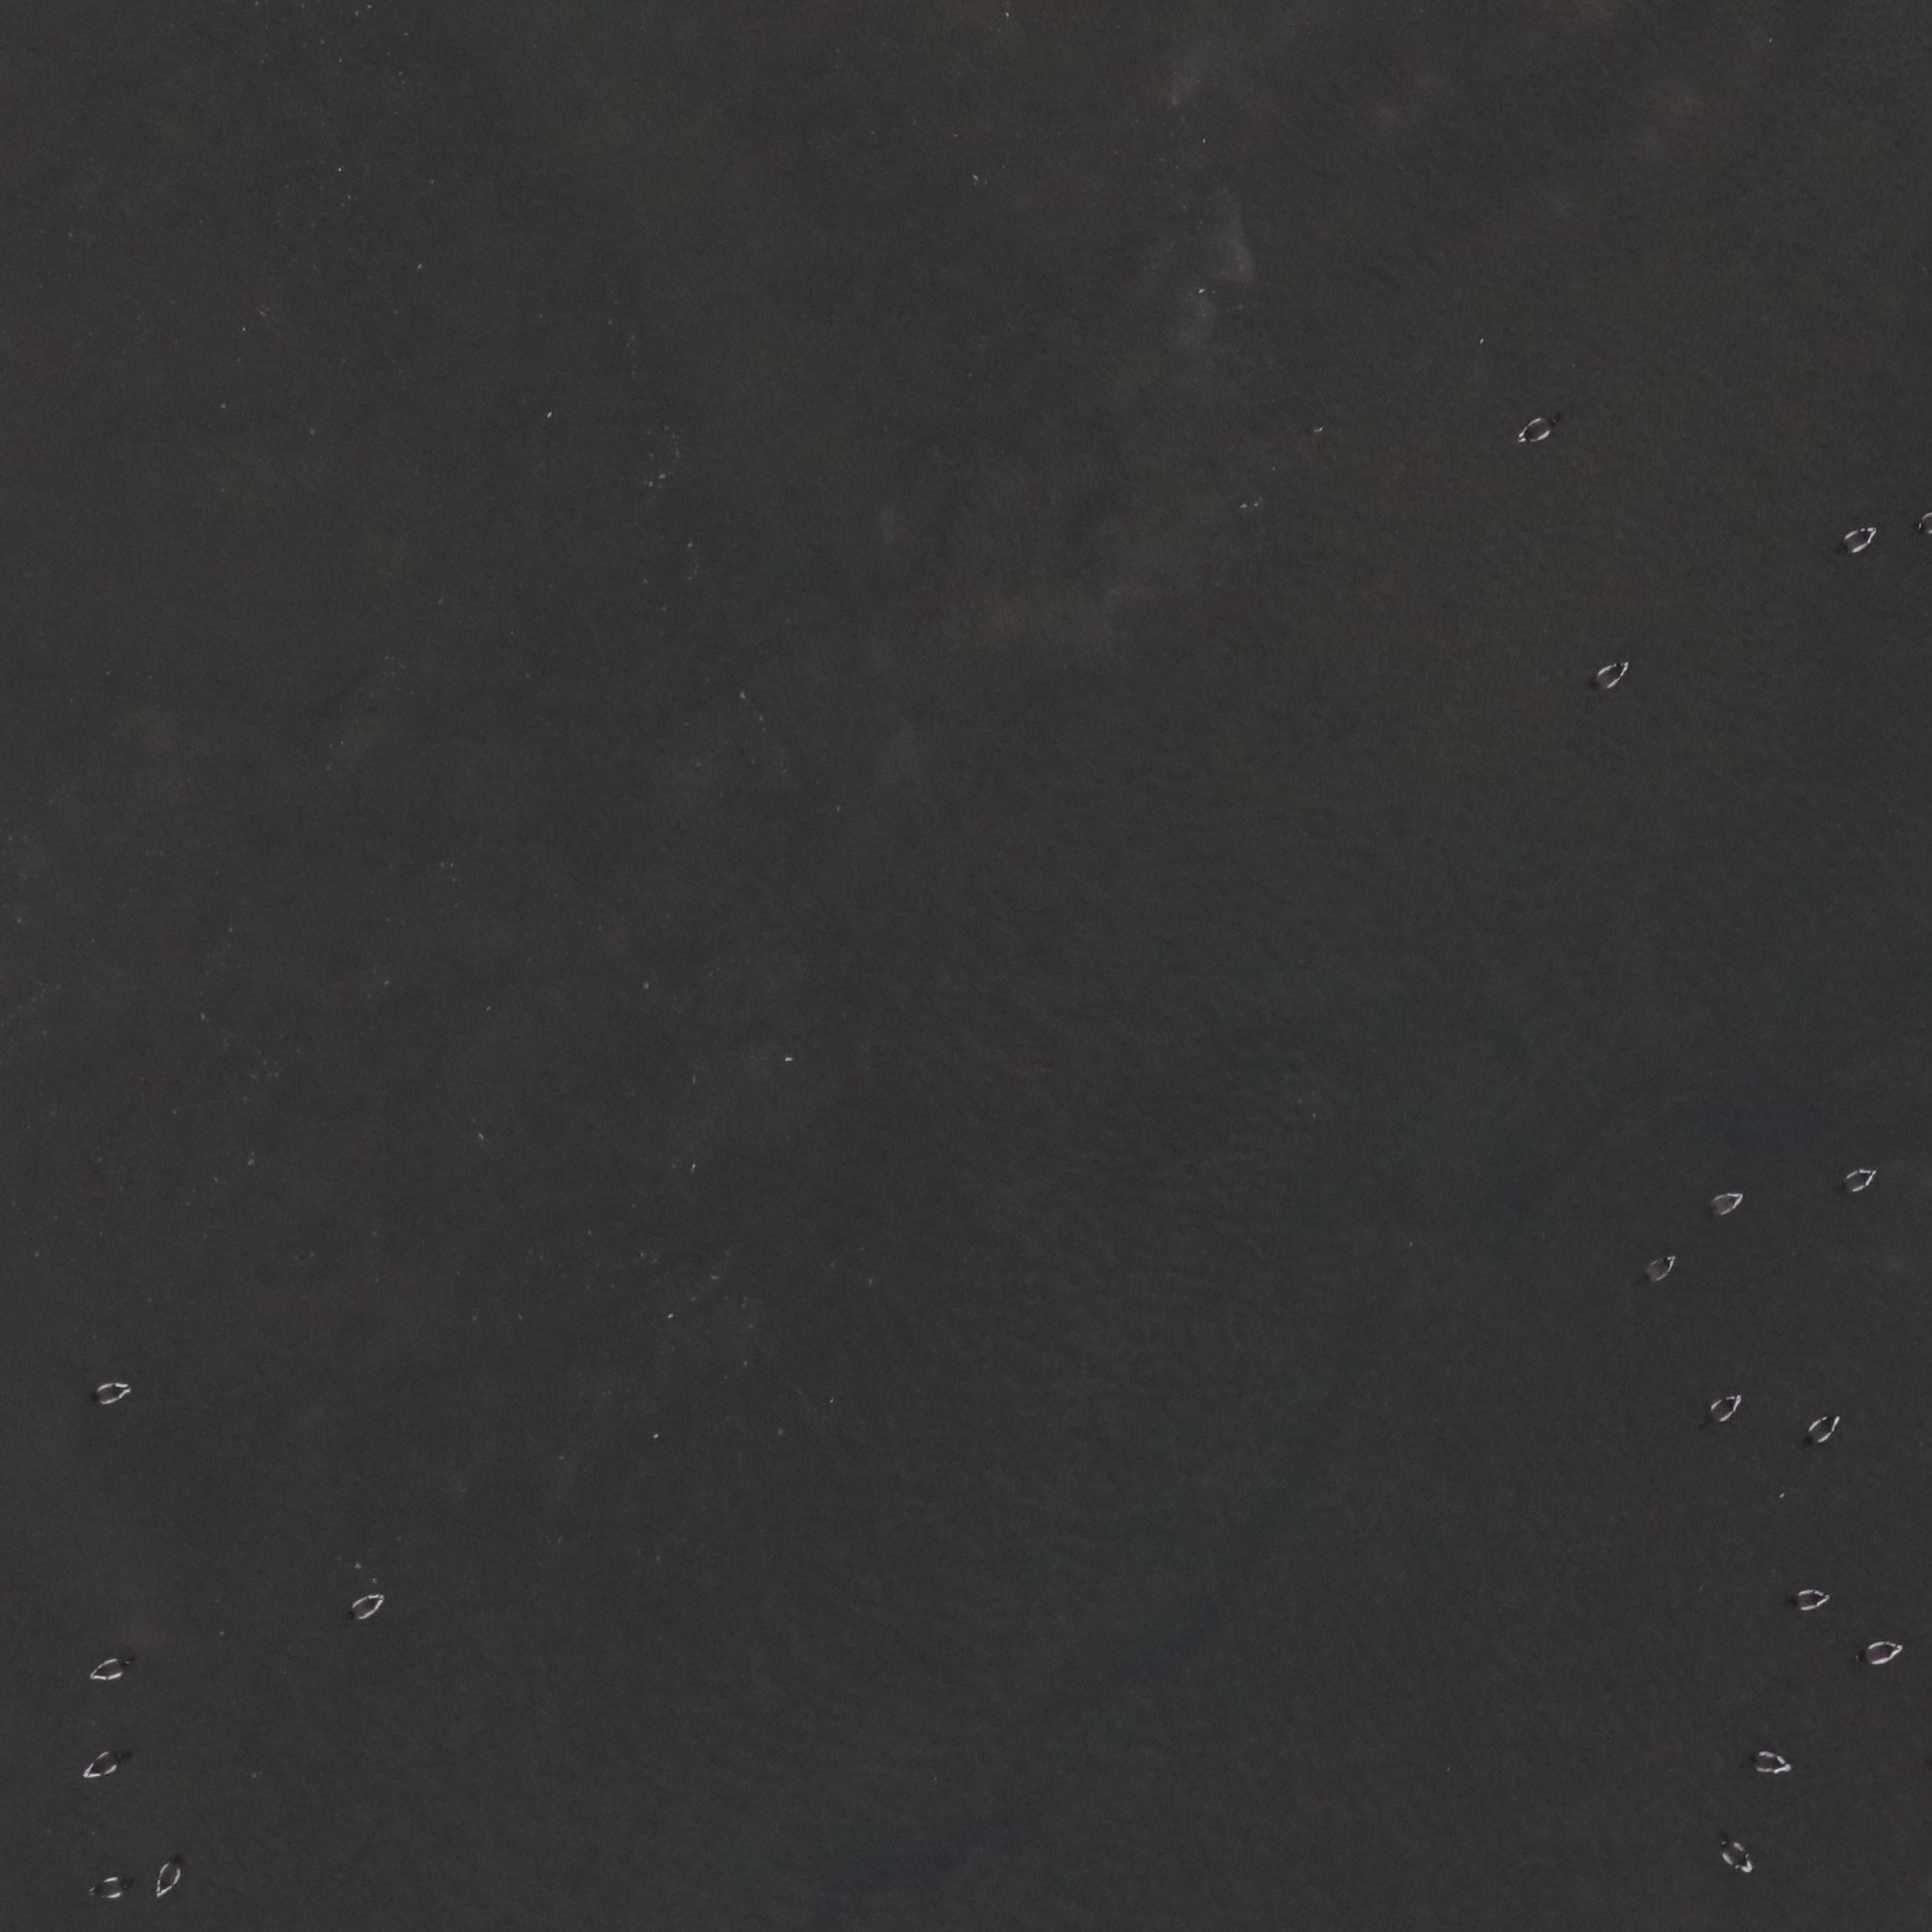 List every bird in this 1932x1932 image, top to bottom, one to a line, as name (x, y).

brant (1537, 428)
brant (1857, 540)
brant (1611, 676)
brant (1855, 1181)
brant (1717, 1202)
brant (1659, 1268)
brant (108, 1393)
brant (1723, 1410)
brant (1819, 1432)
brant (1805, 1595)
brant (368, 1606)
brant (1878, 1654)
brant (108, 1669)
brant (1767, 1763)
brant (103, 1765)
brant (1736, 1855)
brant (168, 1877)
brant (107, 1888)